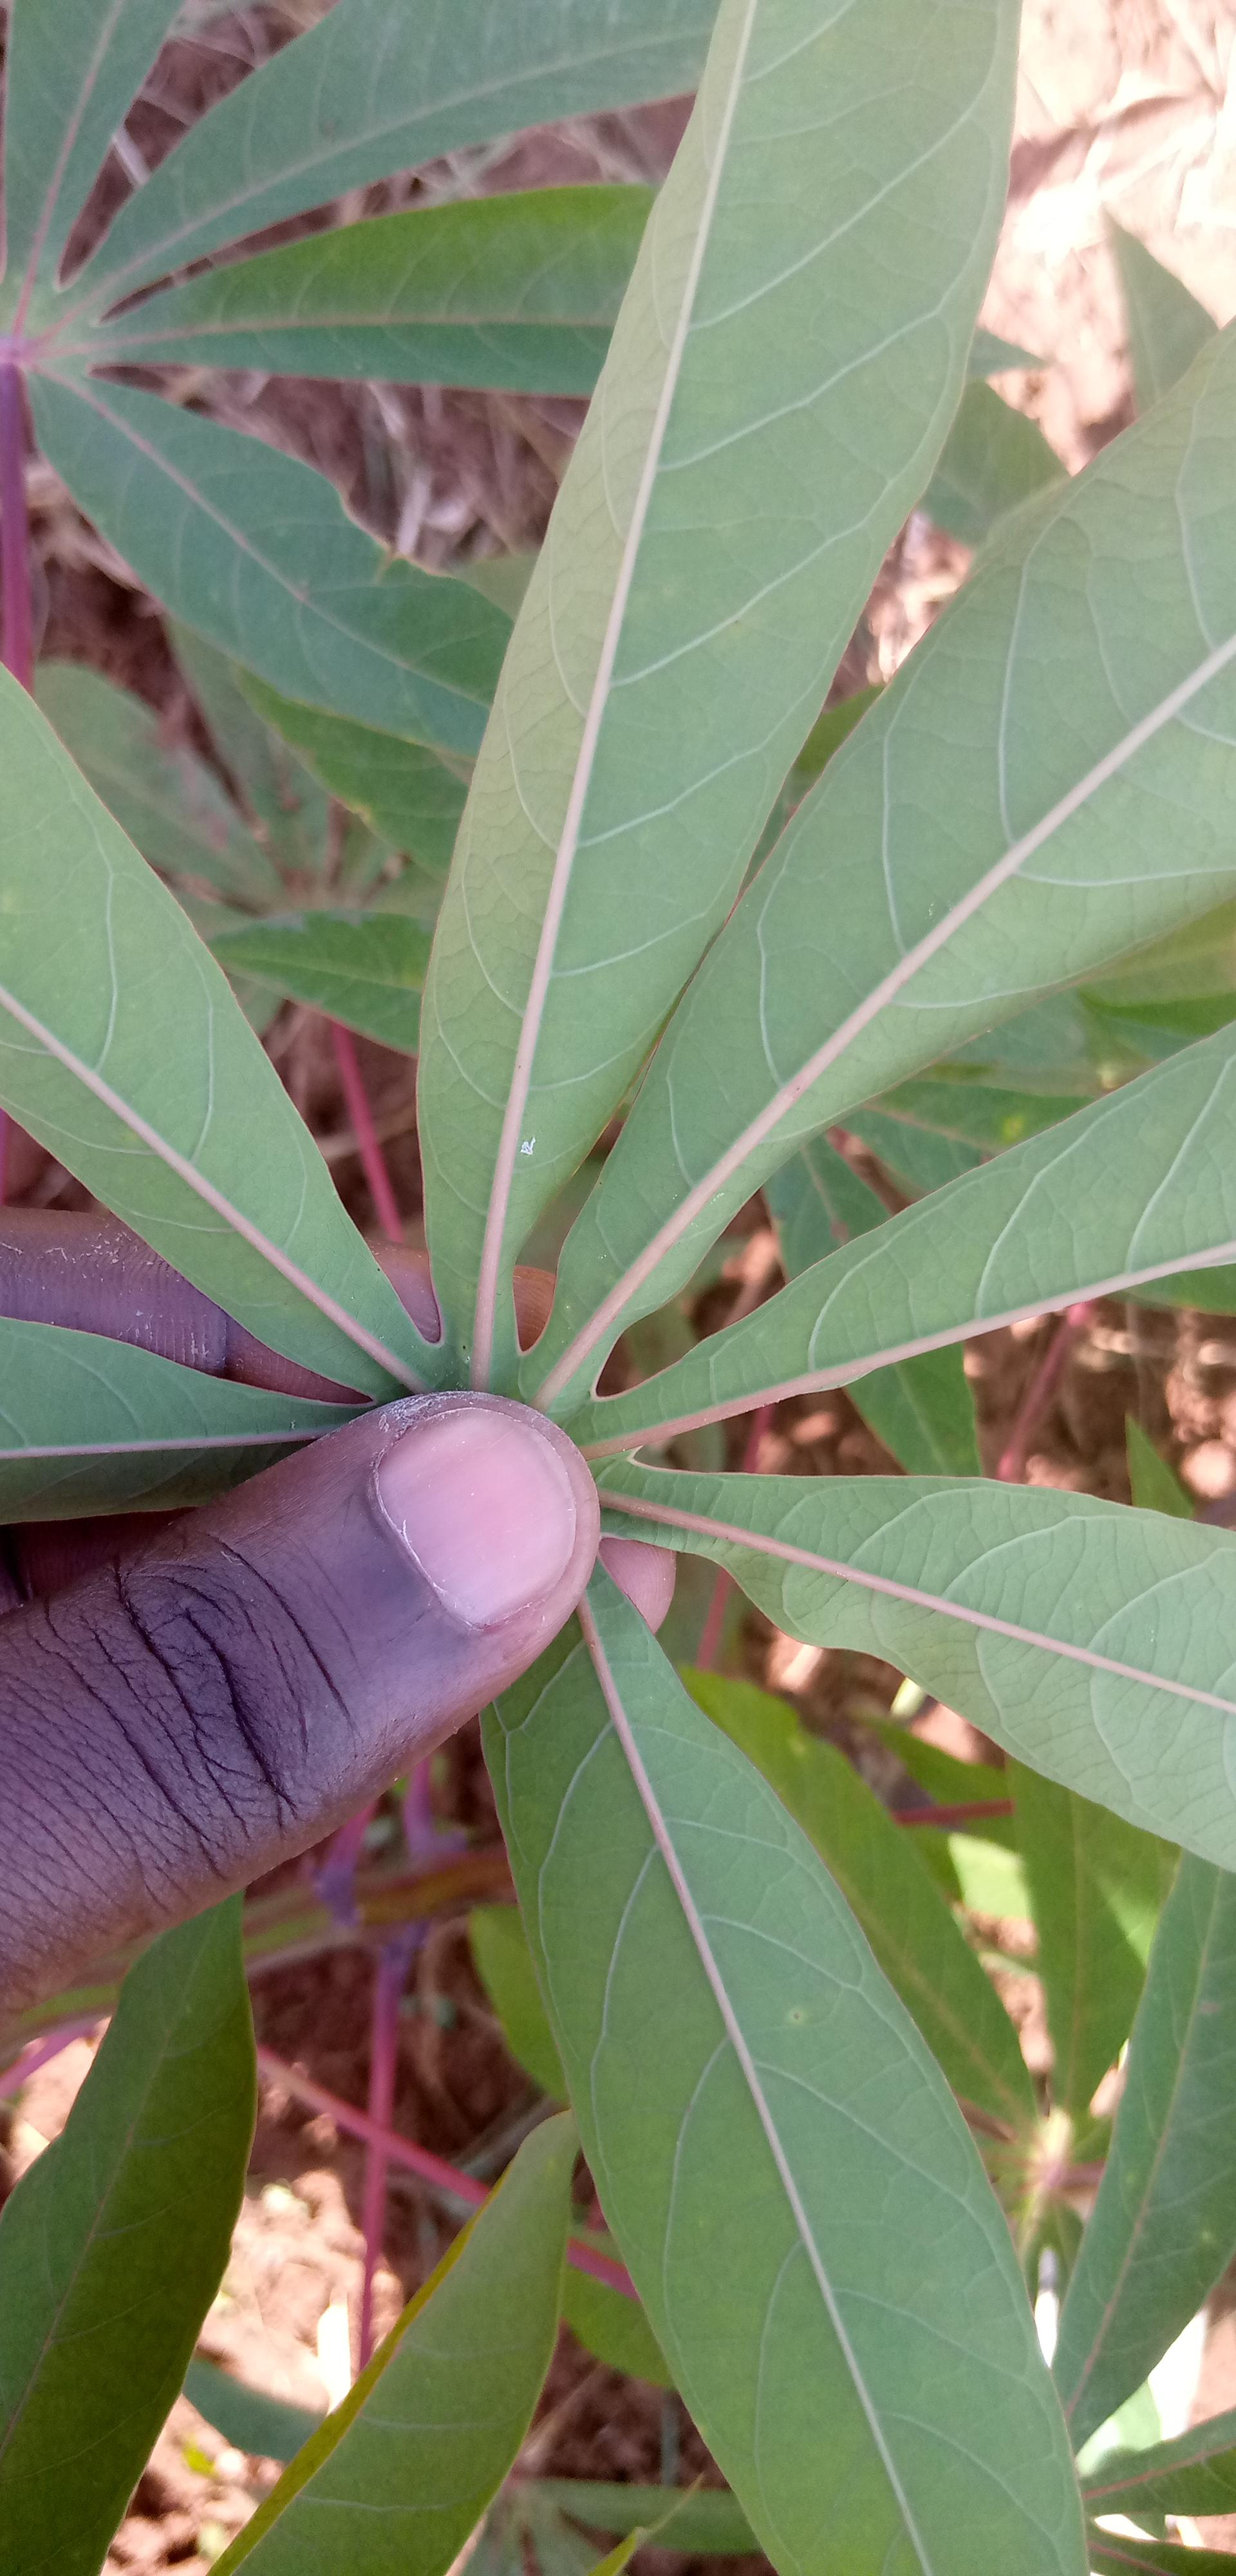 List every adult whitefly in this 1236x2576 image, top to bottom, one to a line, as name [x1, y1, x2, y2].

whitefly [518, 1133, 538, 1159]